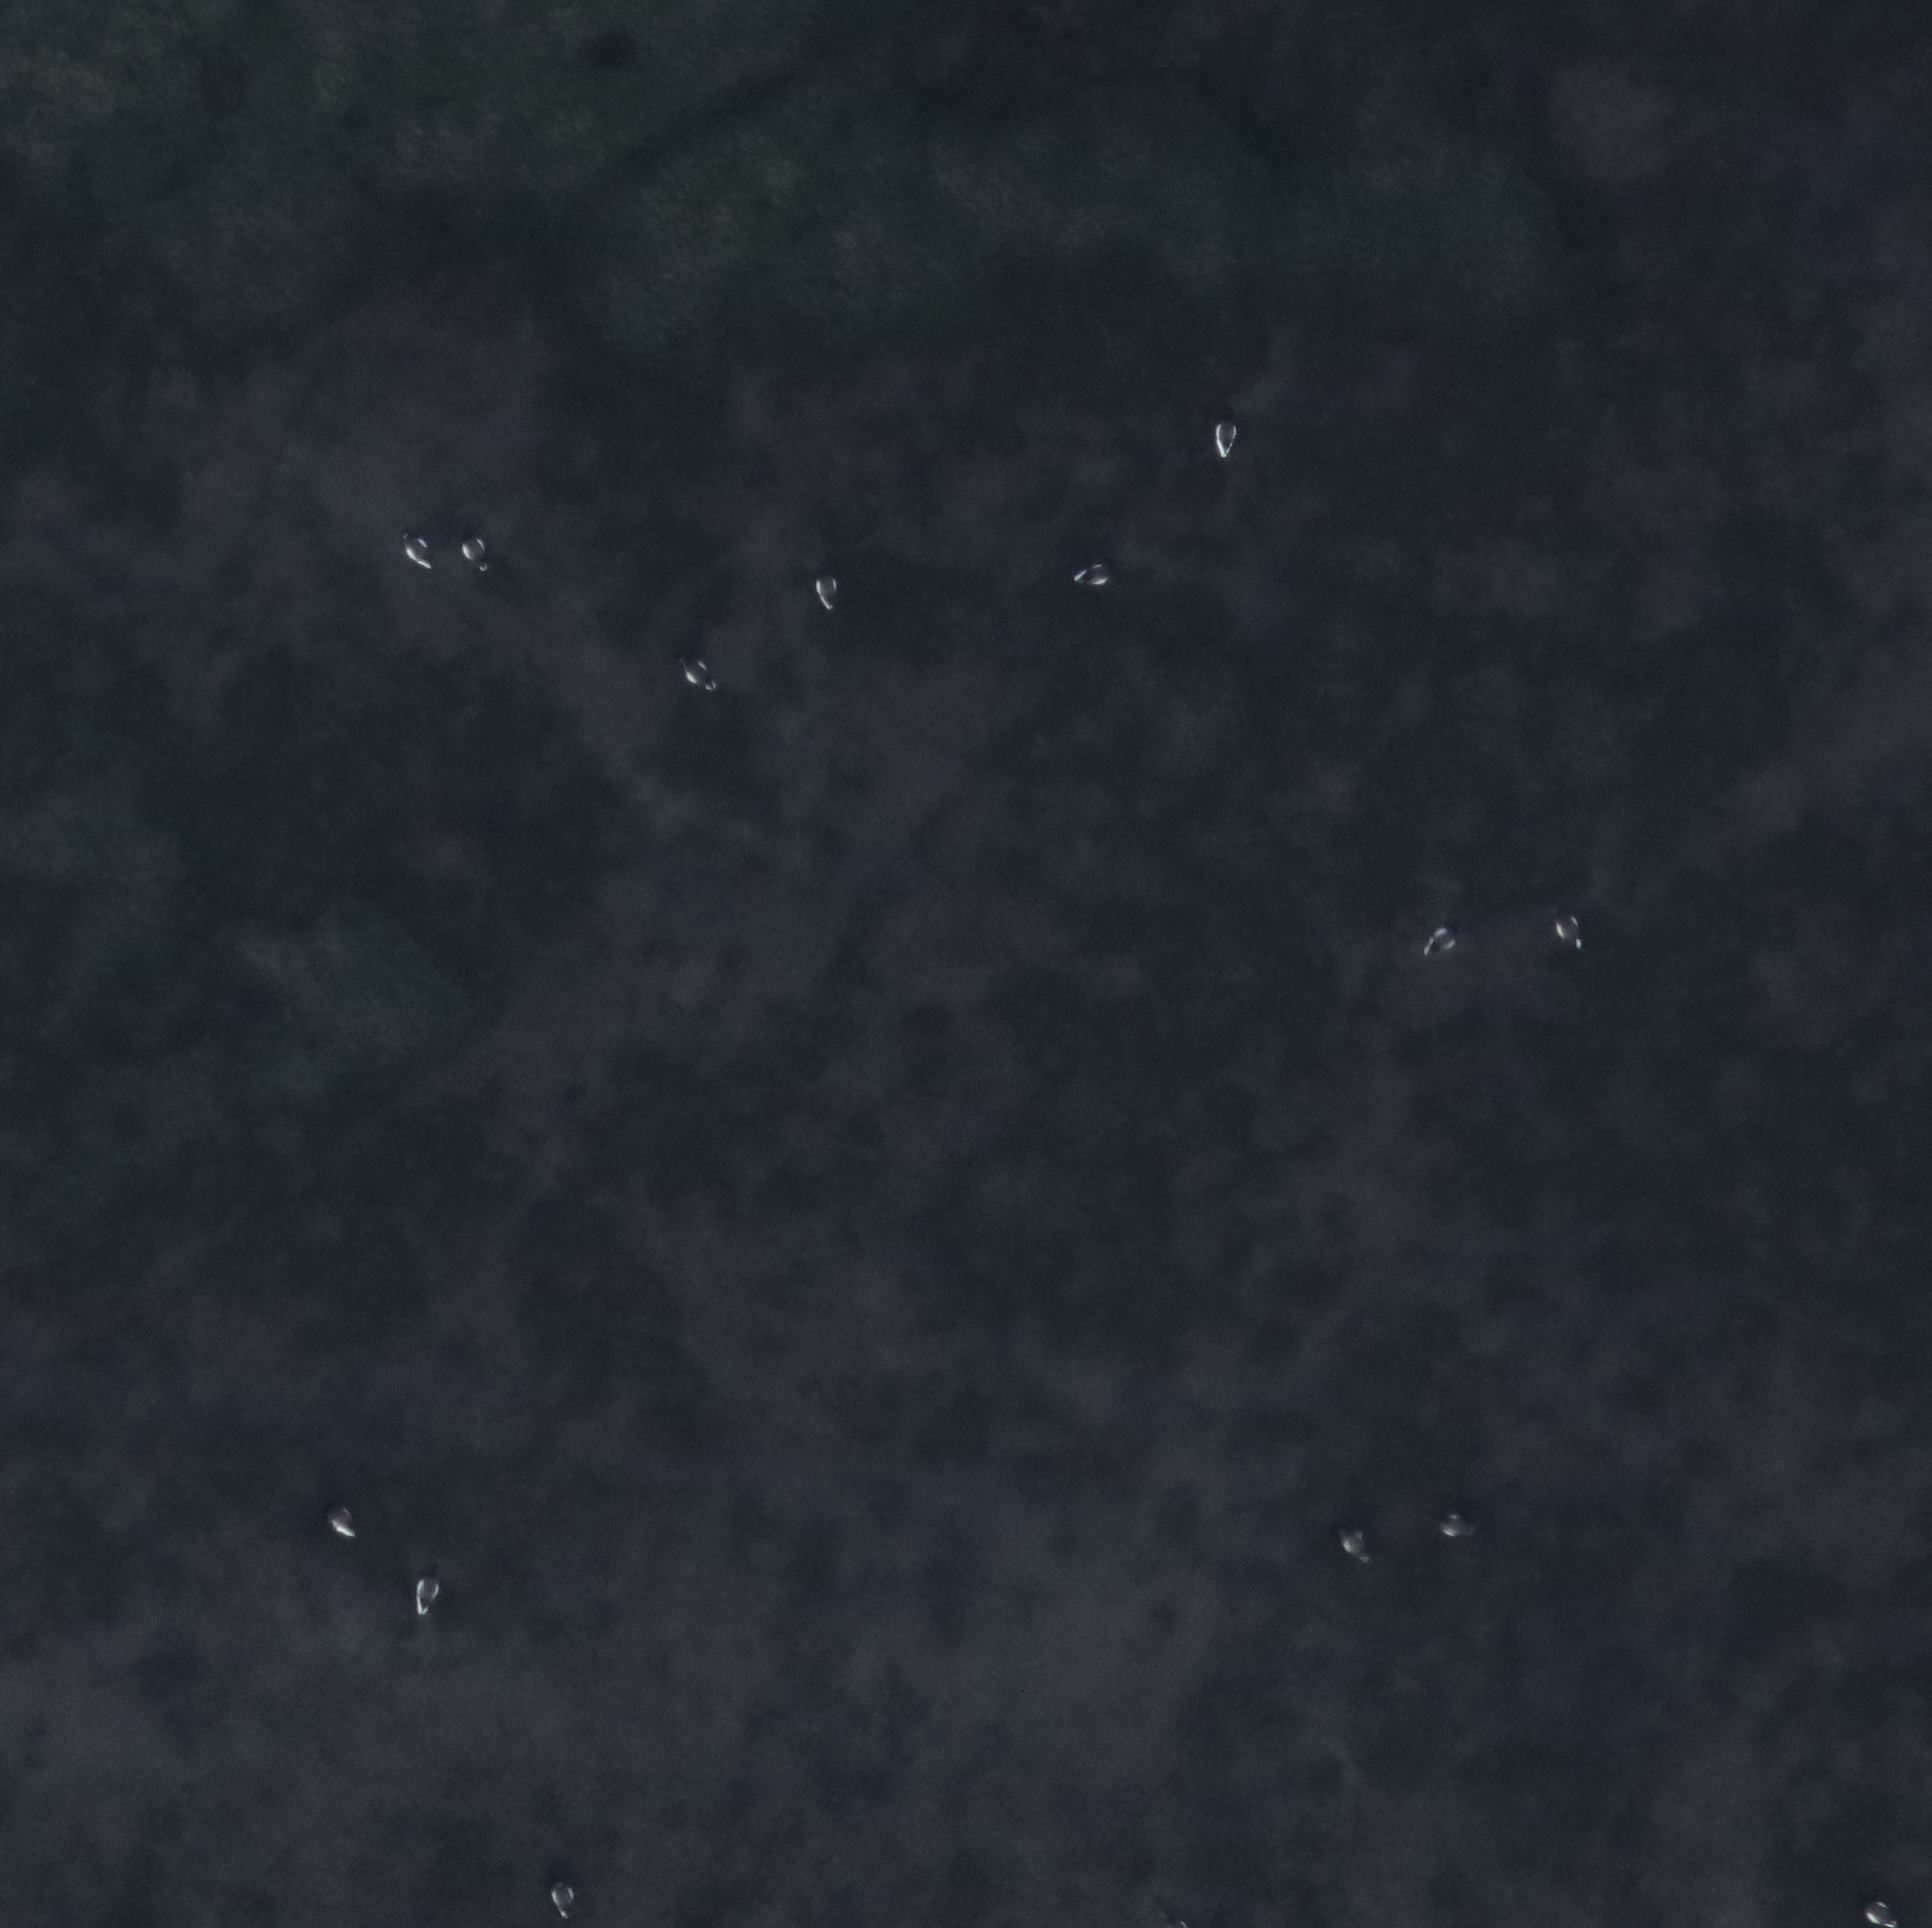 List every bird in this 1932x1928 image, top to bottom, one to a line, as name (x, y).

brant (1225, 434)
brant (418, 549)
brant (476, 550)
brant (1093, 576)
brant (827, 584)
brant (697, 674)
brant (1568, 928)
brant (1441, 939)
brant (341, 1519)
brant (1455, 1524)
brant (1353, 1542)
brant (426, 1593)
brant (565, 1902)
brant (1876, 1913)